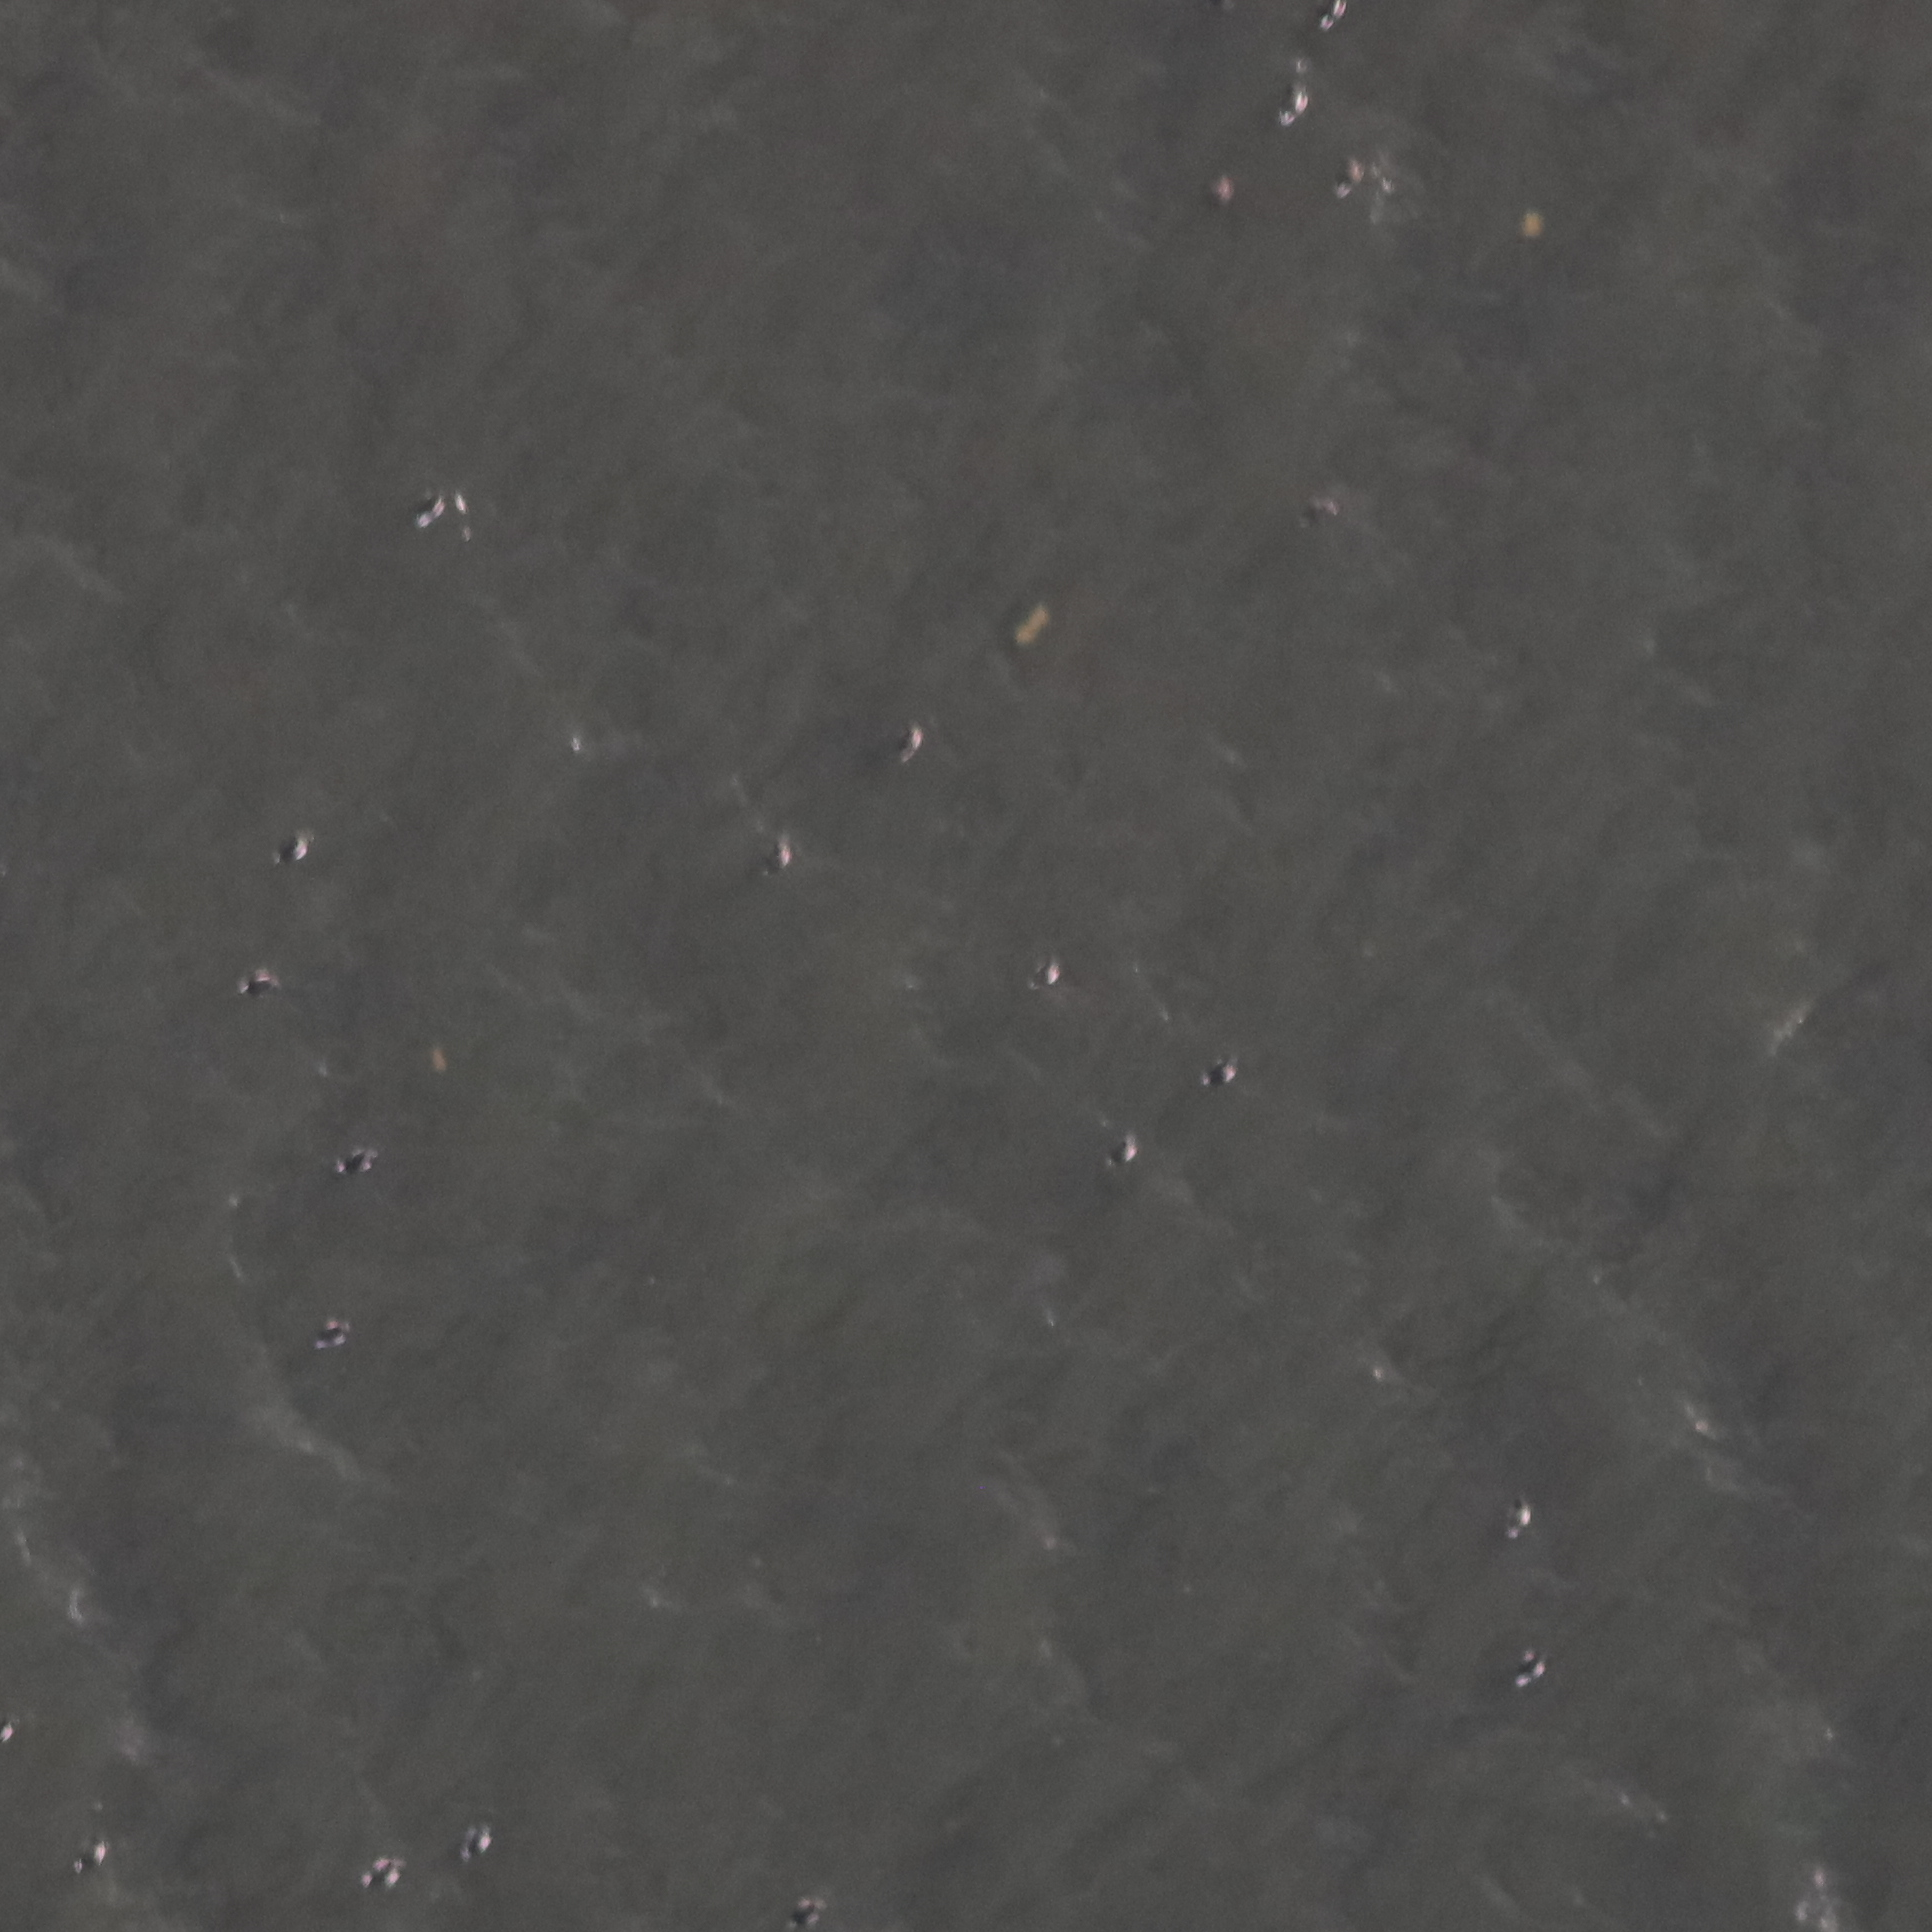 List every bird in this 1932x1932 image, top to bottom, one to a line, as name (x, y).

brant (1329, 13)
brant (1291, 104)
brant (1347, 177)
brant (1219, 191)
brant (433, 511)
brant (913, 742)
brant (292, 852)
brant (771, 858)
brant (1050, 976)
brant (260, 988)
brant (1226, 1072)
brant (1126, 1151)
brant (362, 1162)
brant (334, 1338)
brant (1514, 1517)
brant (1533, 1670)
brant (467, 1847)
brant (92, 1856)
brant (386, 1875)
brant (811, 1915)